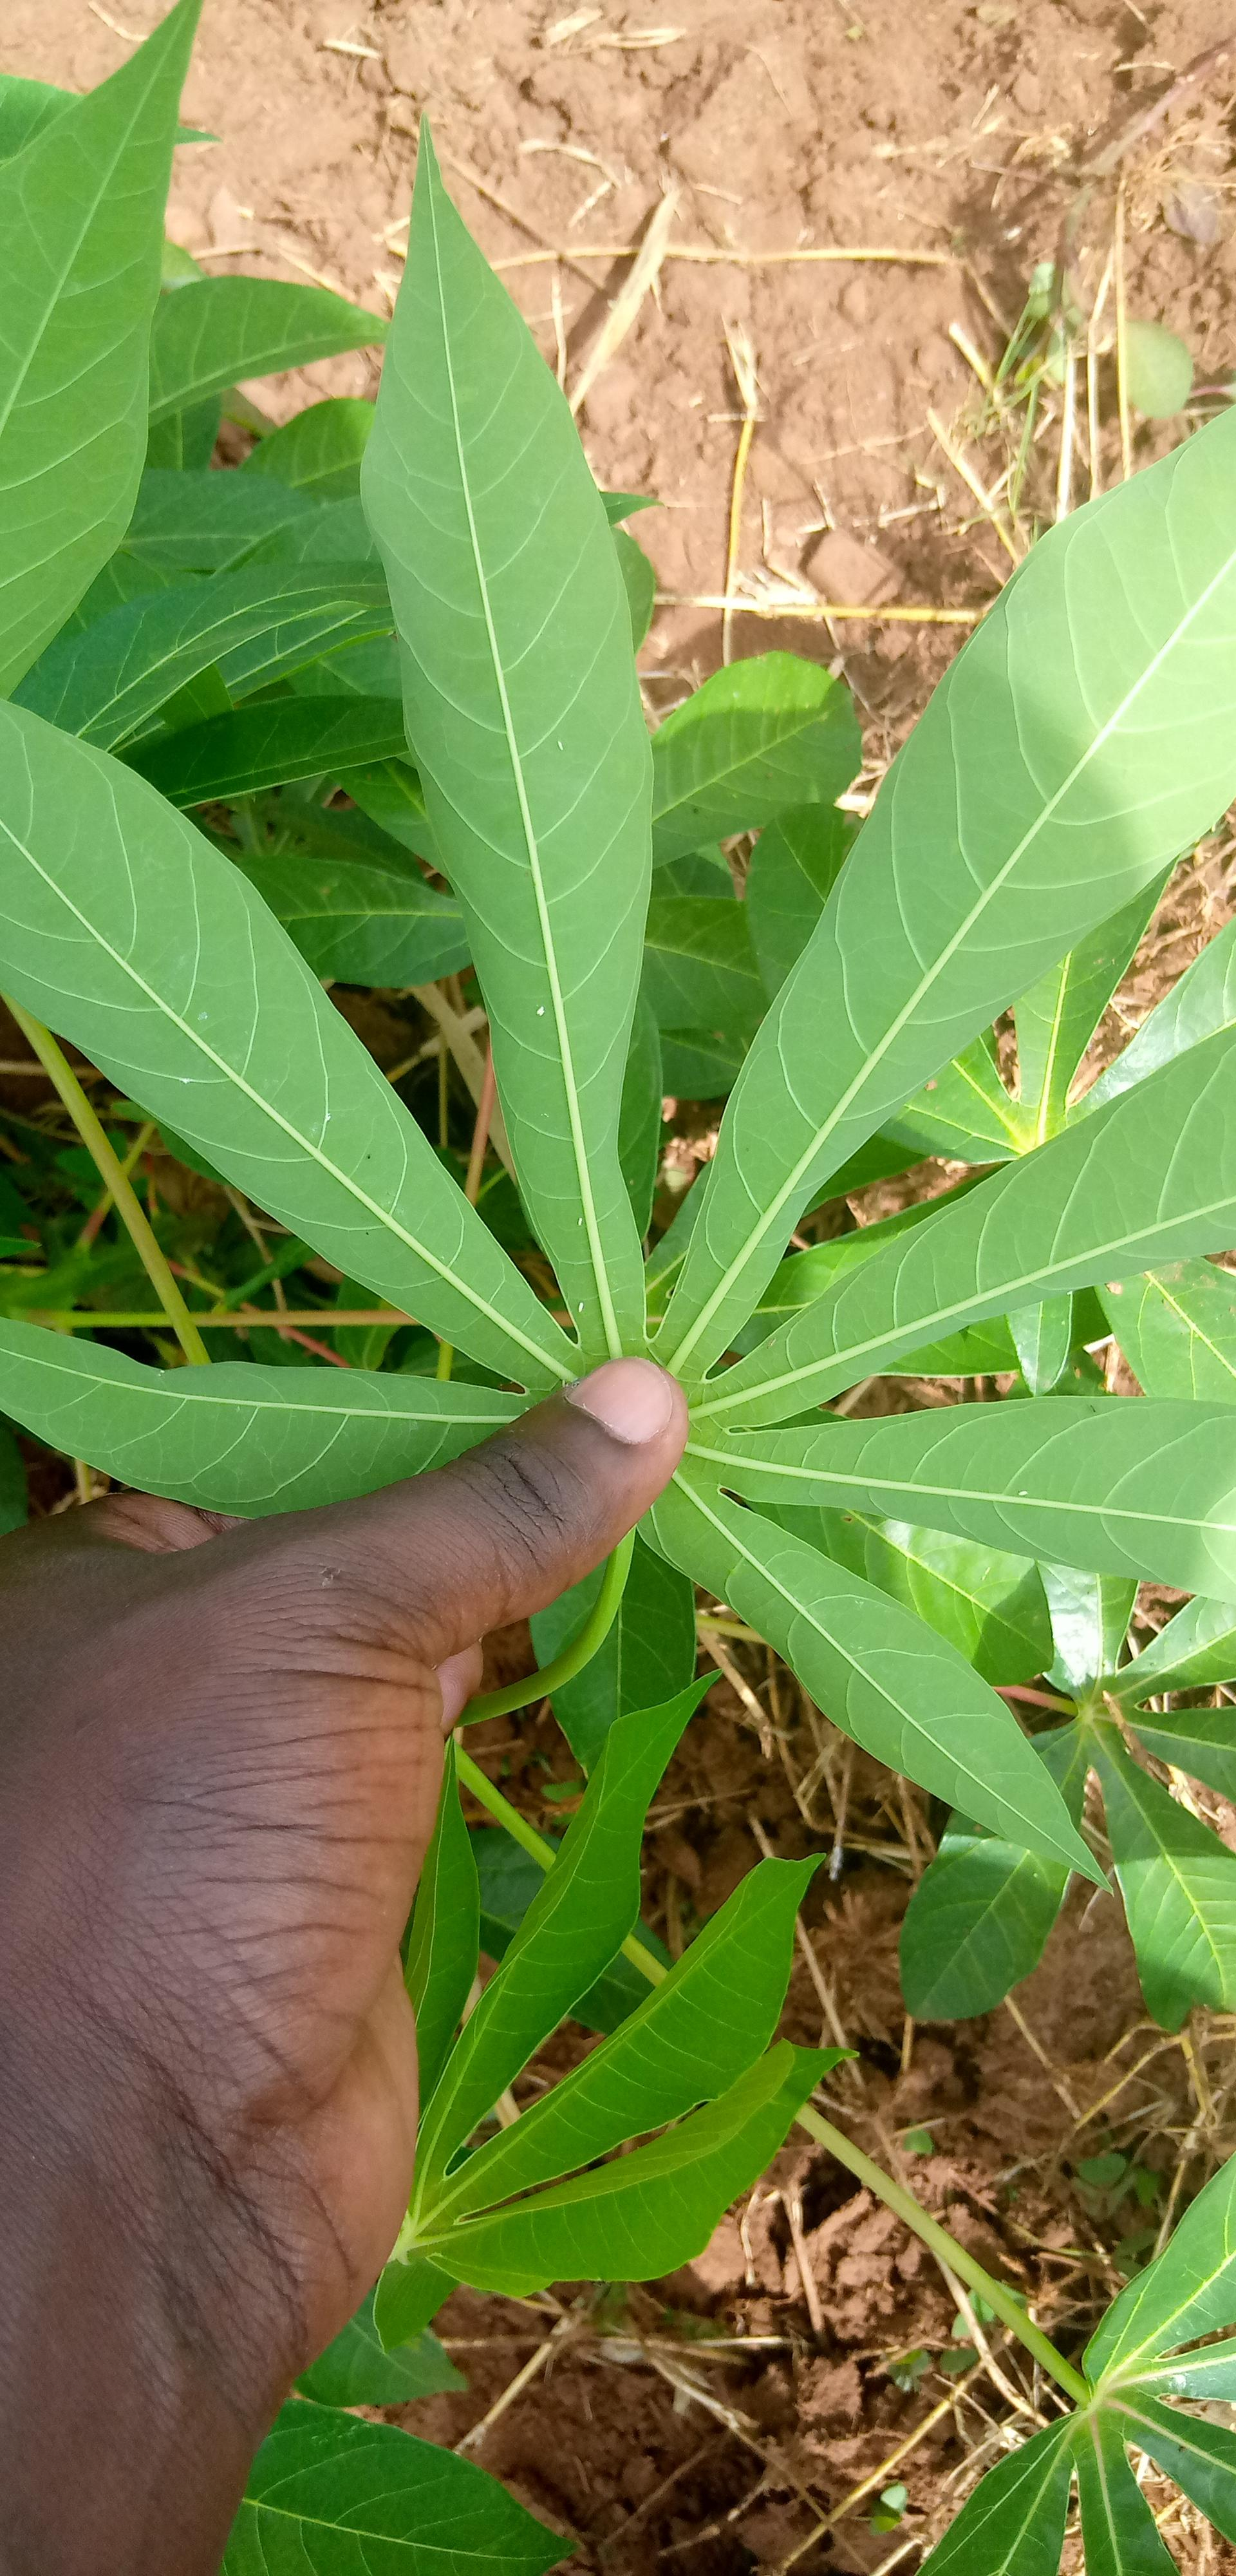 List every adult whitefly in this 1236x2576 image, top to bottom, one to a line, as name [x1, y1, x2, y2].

whitefly [555, 738, 566, 752]
whitefly [536, 1003, 545, 1018]
whitefly [538, 1009, 546, 1020]
whitefly [575, 1215, 586, 1229]
whitefly [577, 1300, 585, 1312]
whitefly [1016, 1488, 1028, 1498]